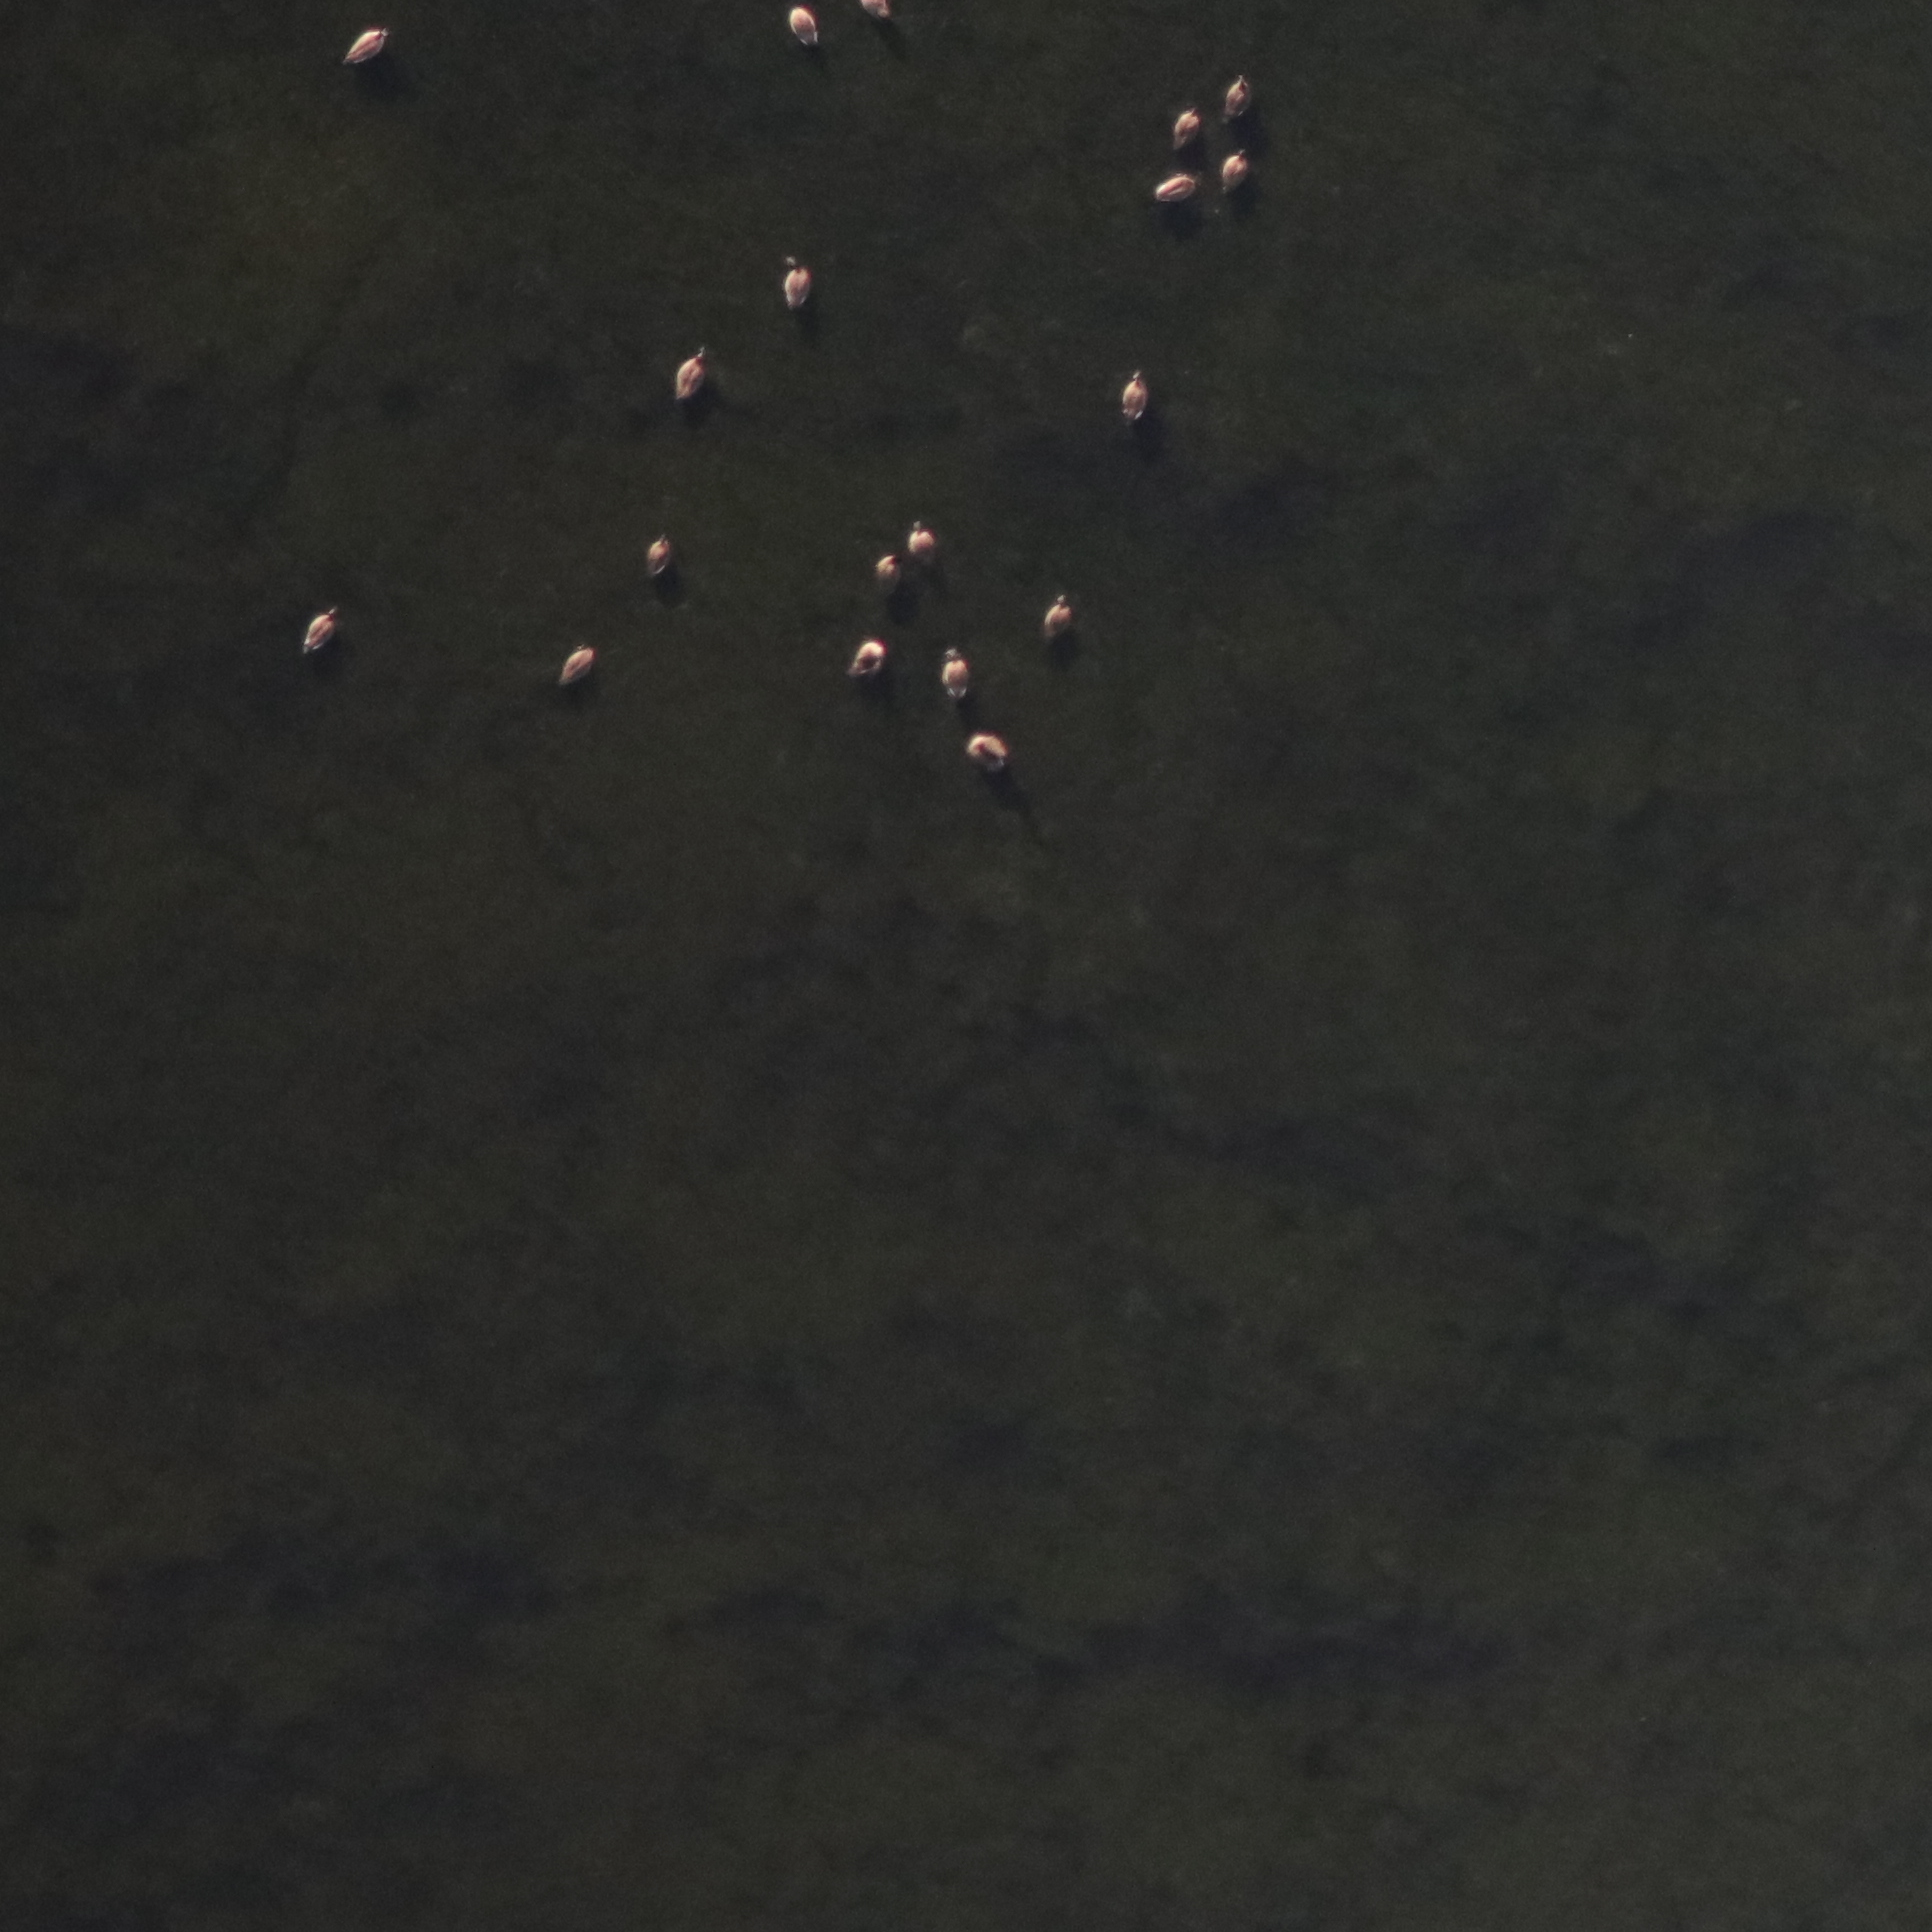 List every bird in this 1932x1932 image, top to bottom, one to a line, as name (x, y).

Canada goose (879, 6)
Canada goose (803, 27)
Canada goose (368, 48)
Canada goose (1237, 99)
Canada goose (1181, 125)
Canada goose (1235, 174)
Canada goose (1180, 176)
Canada goose (796, 279)
Canada goose (692, 378)
Canada goose (1135, 397)
Canada goose (922, 541)
Canada goose (659, 556)
Canada goose (888, 570)
Canada goose (1062, 608)
Canada goose (320, 632)
Canada goose (872, 662)
Canada goose (578, 666)
Canada goose (957, 673)
Canada goose (985, 749)